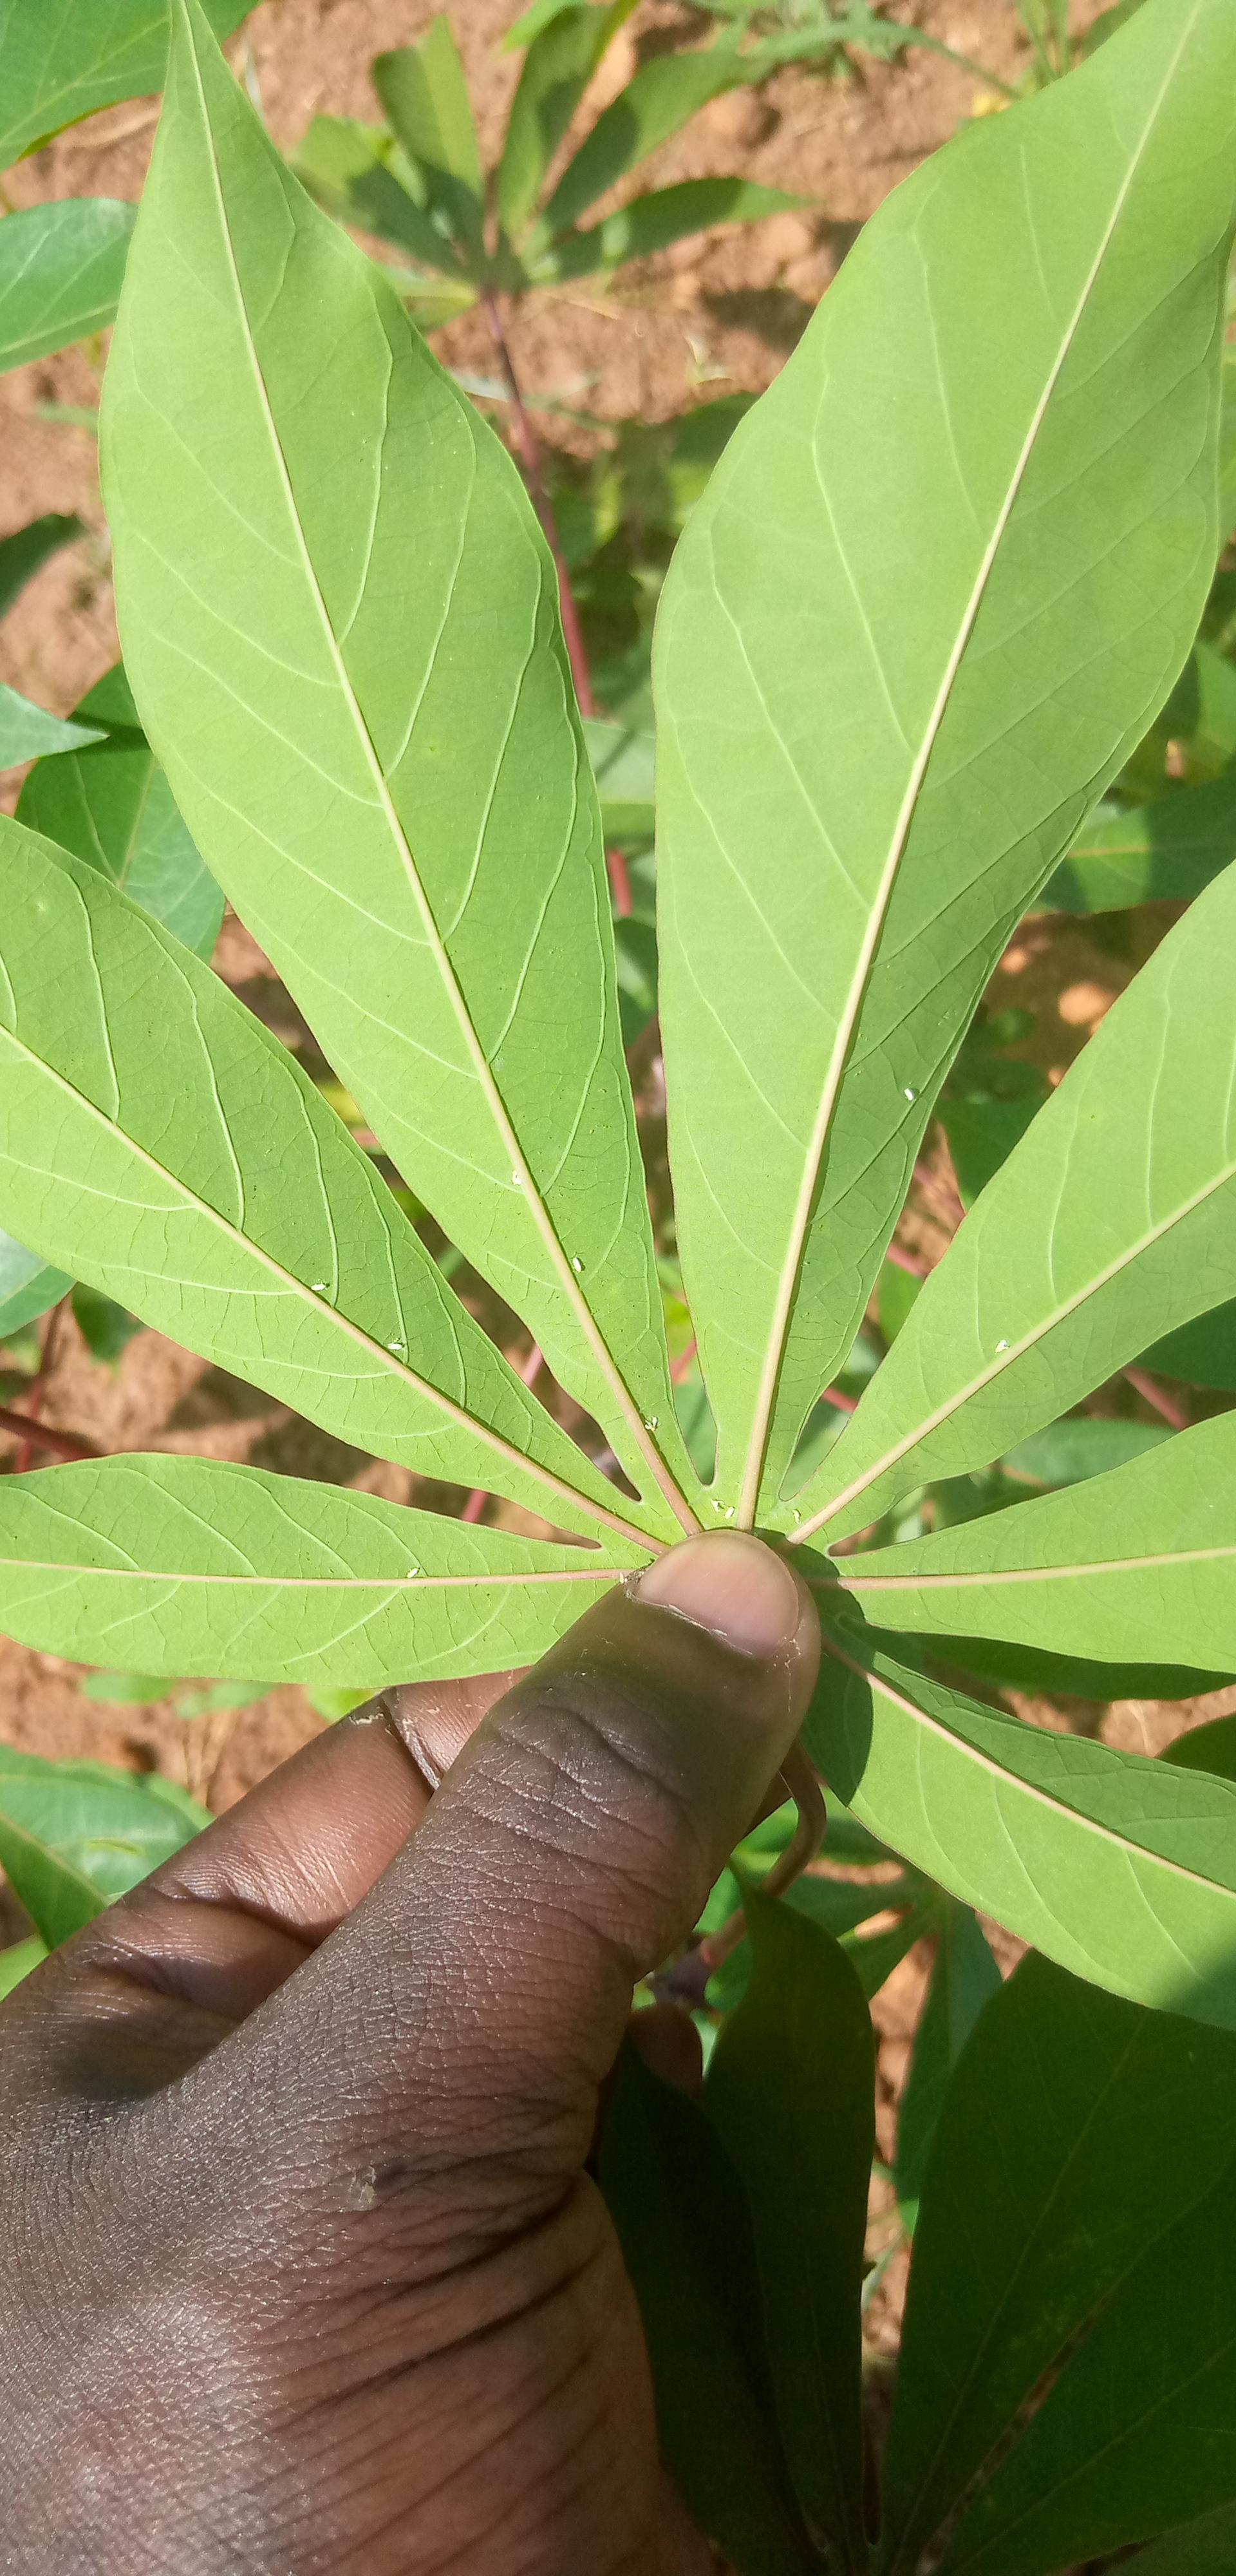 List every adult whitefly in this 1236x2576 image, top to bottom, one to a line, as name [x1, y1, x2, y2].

whitefly [903, 1086, 915, 1103]
whitefly [510, 1168, 522, 1189]
whitefly [571, 1255, 583, 1274]
whitefly [308, 1281, 330, 1294]
whitefly [993, 1336, 1011, 1354]
whitefly [385, 1341, 404, 1353]
whitefly [642, 1414, 659, 1434]
whitefly [705, 1496, 726, 1514]
whitefly [723, 1505, 739, 1521]
whitefly [791, 1508, 802, 1526]
whitefly [406, 1565, 422, 1580]